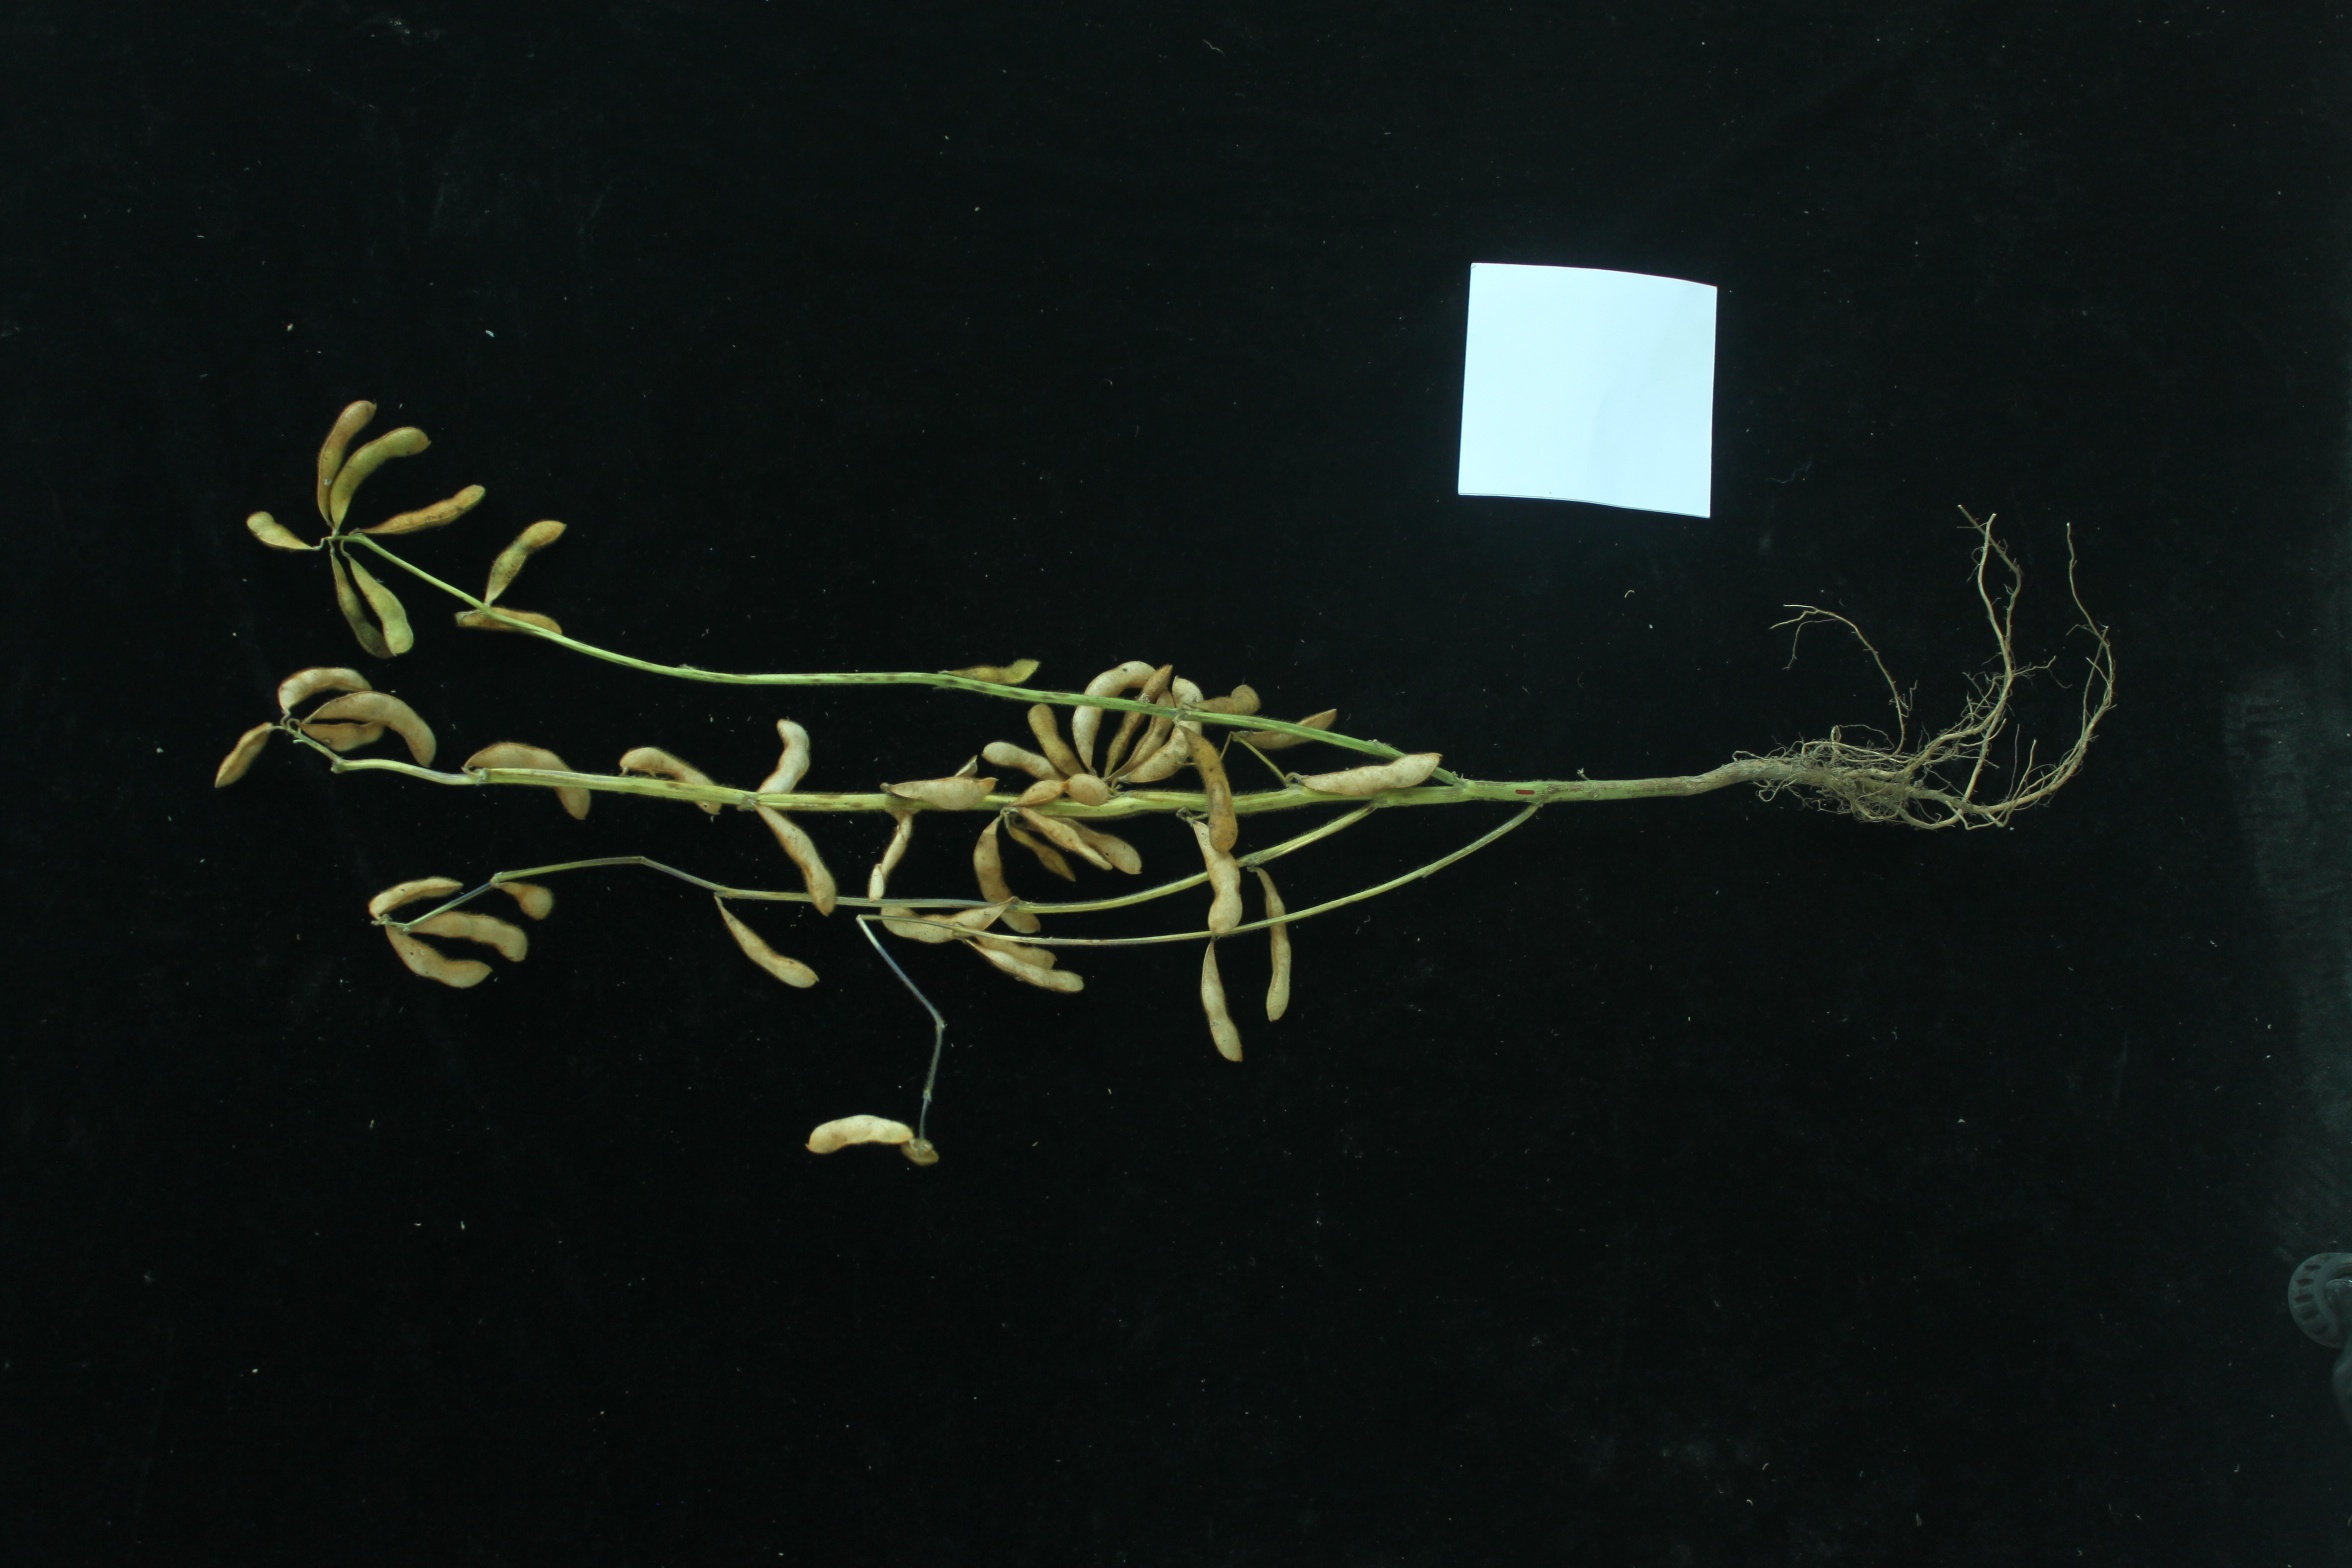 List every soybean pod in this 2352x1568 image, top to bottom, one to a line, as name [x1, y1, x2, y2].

soybean pod [317, 403, 376, 523]
soybean pod [328, 431, 430, 530]
soybean pod [366, 487, 483, 534]
soybean pod [247, 513, 307, 549]
soybean pod [484, 524, 565, 602]
soybean pod [334, 564, 396, 657]
soybean pod [352, 566, 413, 652]
soybean pod [460, 609, 558, 634]
soybean pod [943, 662, 1038, 683]
soybean pod [1073, 662, 1153, 775]
soybean pod [1110, 668, 1172, 765]
soybean pod [278, 670, 369, 711]
soybean pod [1119, 680, 1203, 784]
soybean pod [1188, 689, 1260, 716]
soybean pod [306, 694, 434, 765]
soybean pod [1116, 696, 1176, 781]
soybean pod [1028, 706, 1083, 778]
soybean pod [1241, 710, 1335, 748]
soybean pod [300, 723, 382, 750]
soybean pod [755, 723, 809, 796]
soybean pod [216, 725, 273, 786]
soybean pod [1187, 735, 1236, 858]
soybean pod [469, 744, 591, 819]
soybean pod [981, 746, 1057, 779]
soybean pod [620, 748, 718, 811]
soybean pod [1298, 755, 1440, 795]
soybean pod [1011, 776, 1110, 806]
soybean pod [891, 781, 993, 810]
soybean pod [757, 804, 834, 916]
soybean pod [1018, 810, 1109, 870]
soybean pod [871, 817, 909, 902]
soybean pod [1191, 818, 1241, 935]
soybean pod [1049, 820, 1142, 874]
soybean pod [1007, 822, 1071, 880]
soybean pod [976, 825, 1039, 935]
soybean pod [1254, 870, 1290, 1019]
soybean pod [369, 878, 463, 914]
soybean pod [495, 883, 551, 918]
soybean pod [885, 900, 1012, 941]
soybean pod [719, 902, 819, 988]
soybean pod [407, 916, 524, 960]
soybean pod [388, 928, 490, 985]
soybean pod [977, 937, 1055, 969]
soybean pod [966, 945, 1079, 990]
soybean pod [1203, 946, 1241, 1062]
soybean pod [809, 1118, 911, 1153]